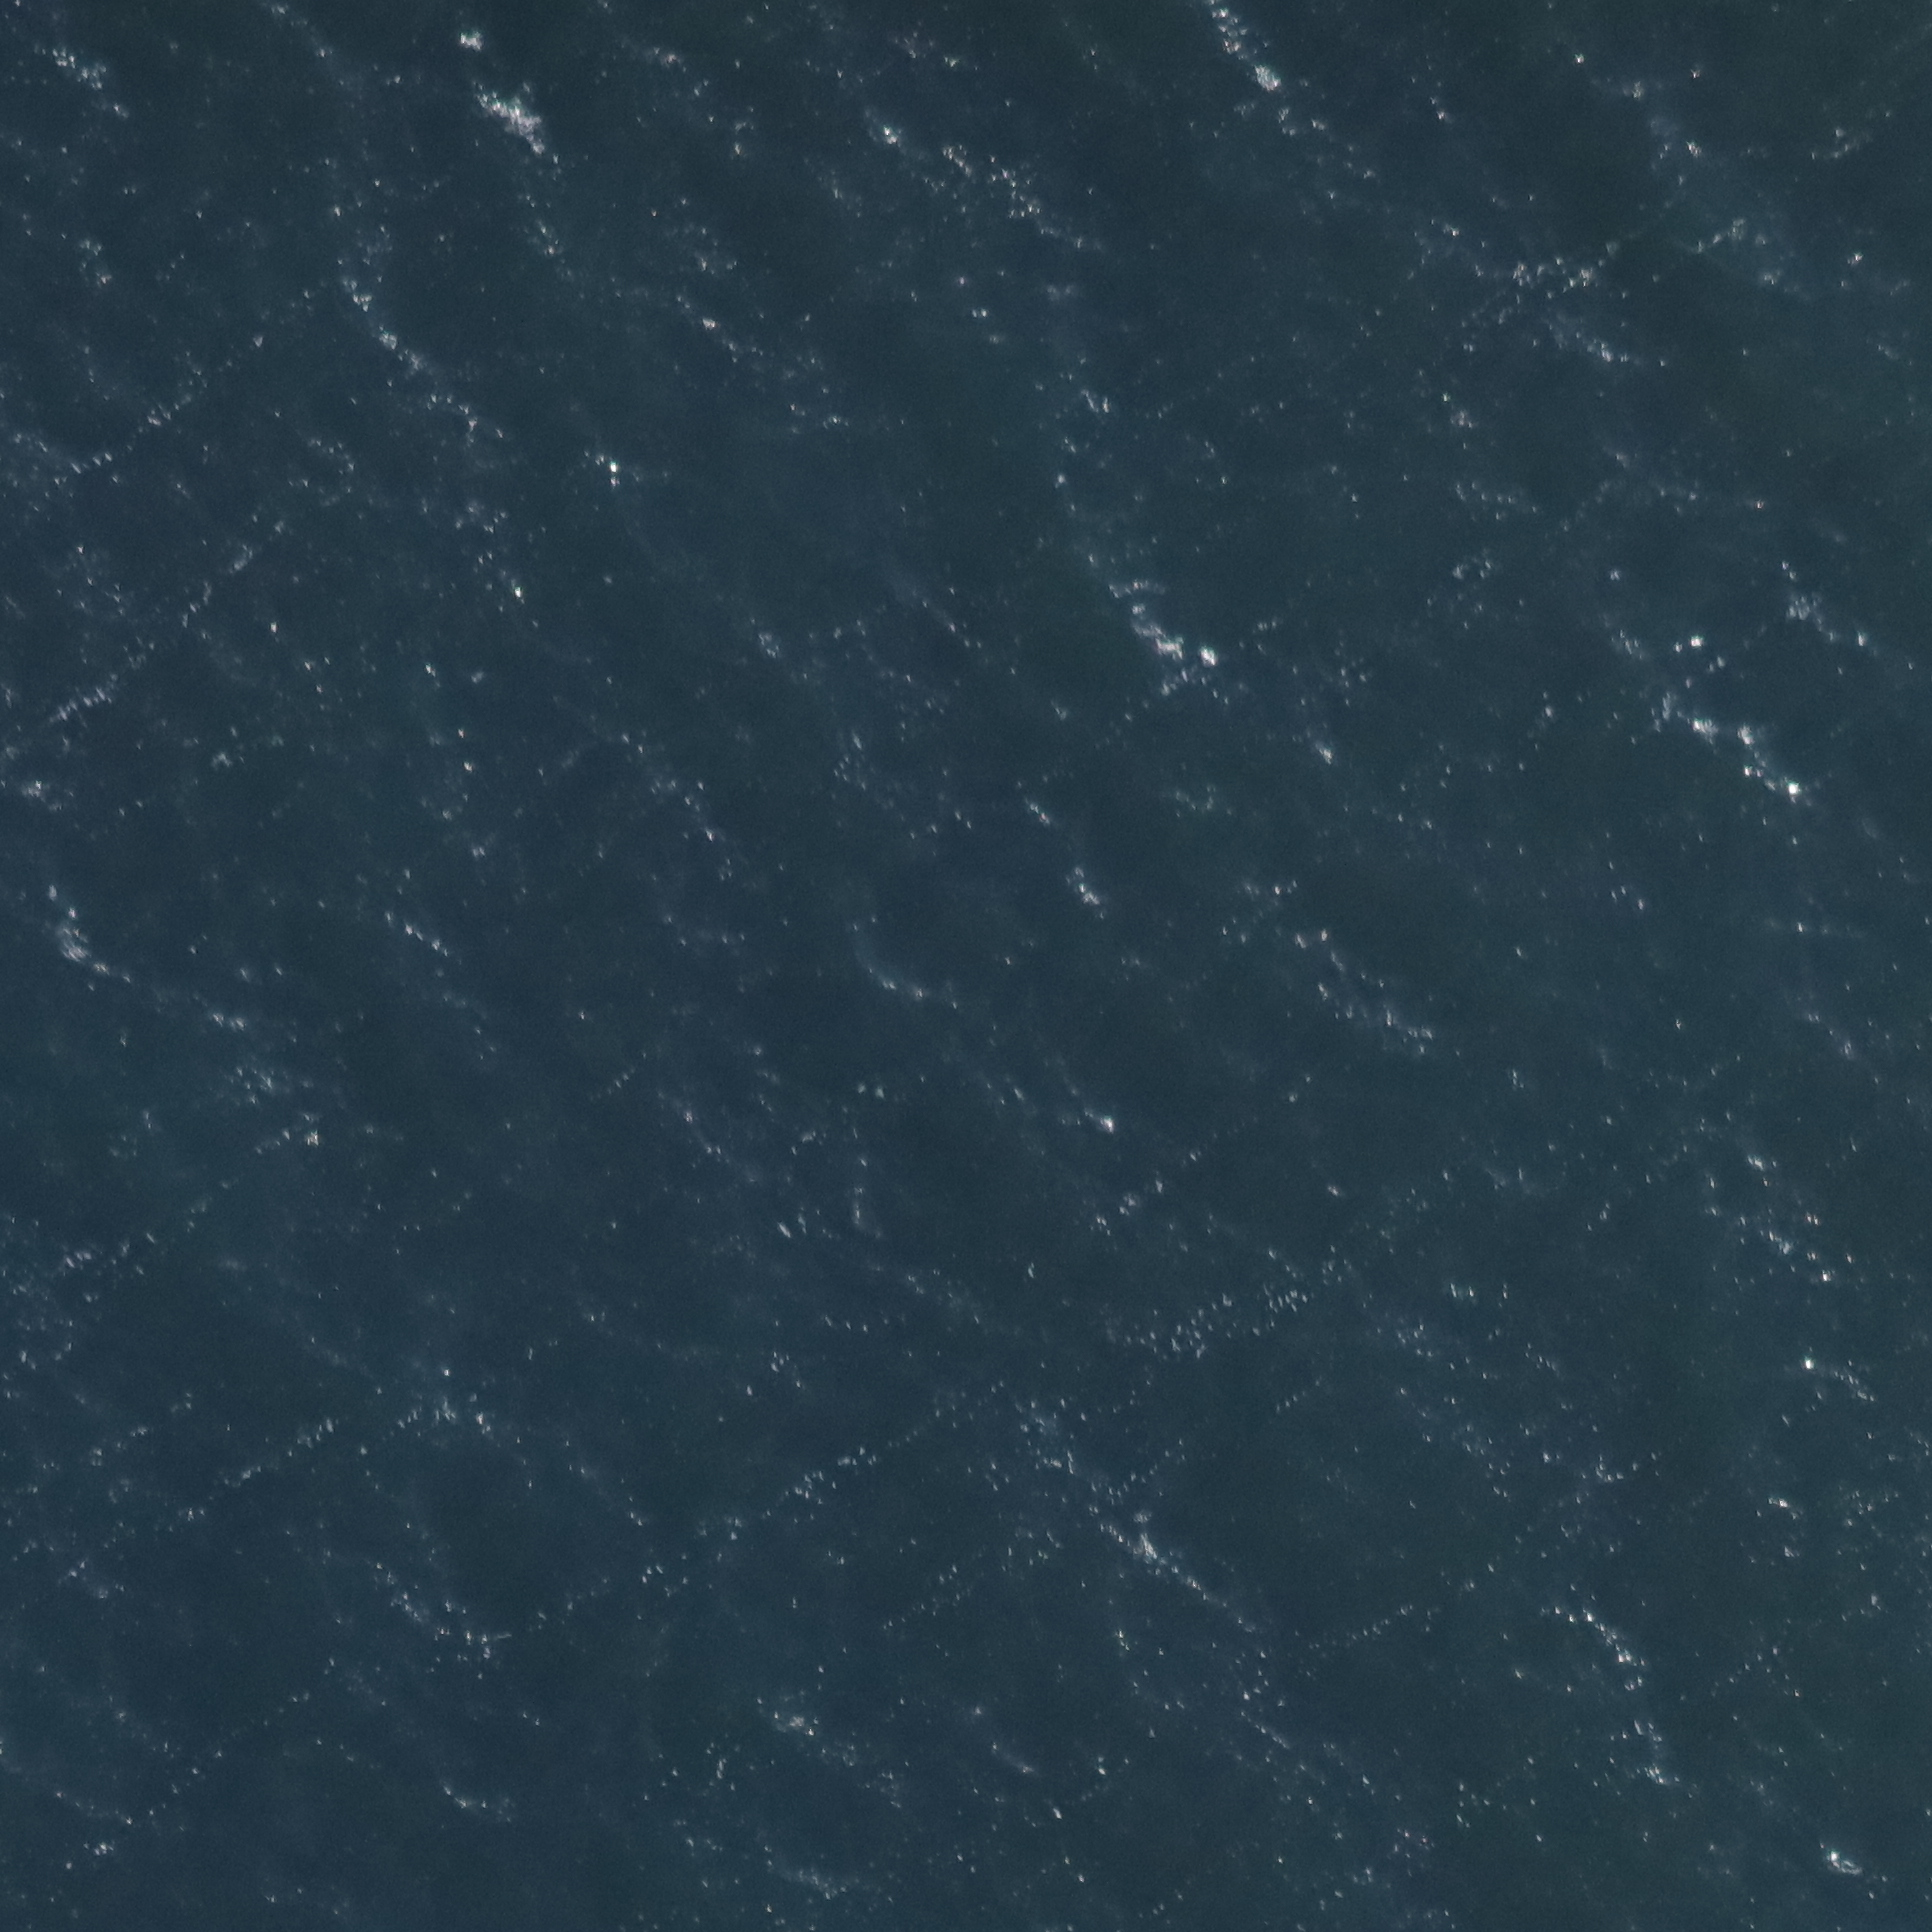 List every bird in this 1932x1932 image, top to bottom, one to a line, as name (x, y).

None